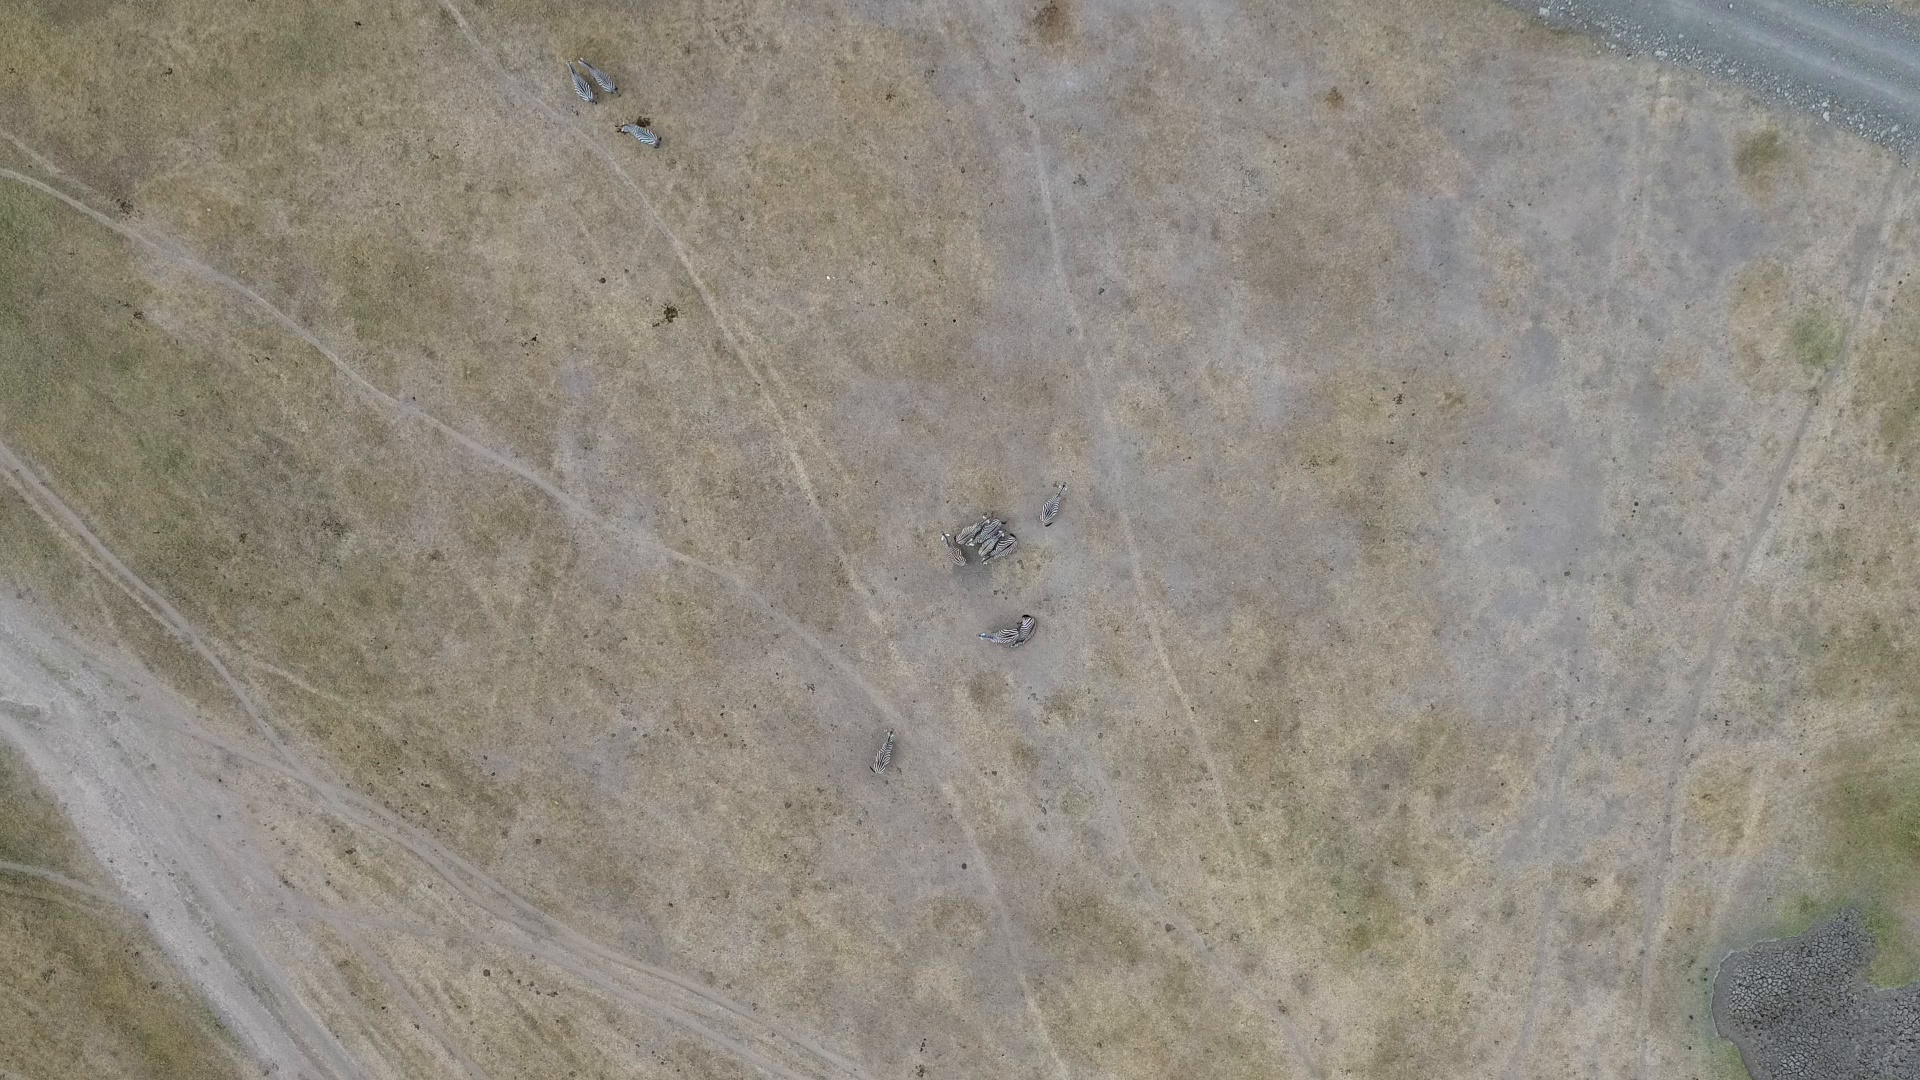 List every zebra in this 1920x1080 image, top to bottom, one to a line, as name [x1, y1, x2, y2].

zebra [579, 58, 617, 93]
zebra [567, 63, 596, 102]
zebra [620, 123, 659, 147]
zebra [1041, 485, 1064, 522]
zebra [955, 514, 991, 544]
zebra [965, 519, 1003, 547]
zebra [976, 529, 1005, 556]
zebra [942, 533, 963, 567]
zebra [980, 536, 1018, 567]
zebra [1007, 615, 1036, 649]
zebra [978, 627, 1019, 642]
zebra [873, 731, 895, 774]